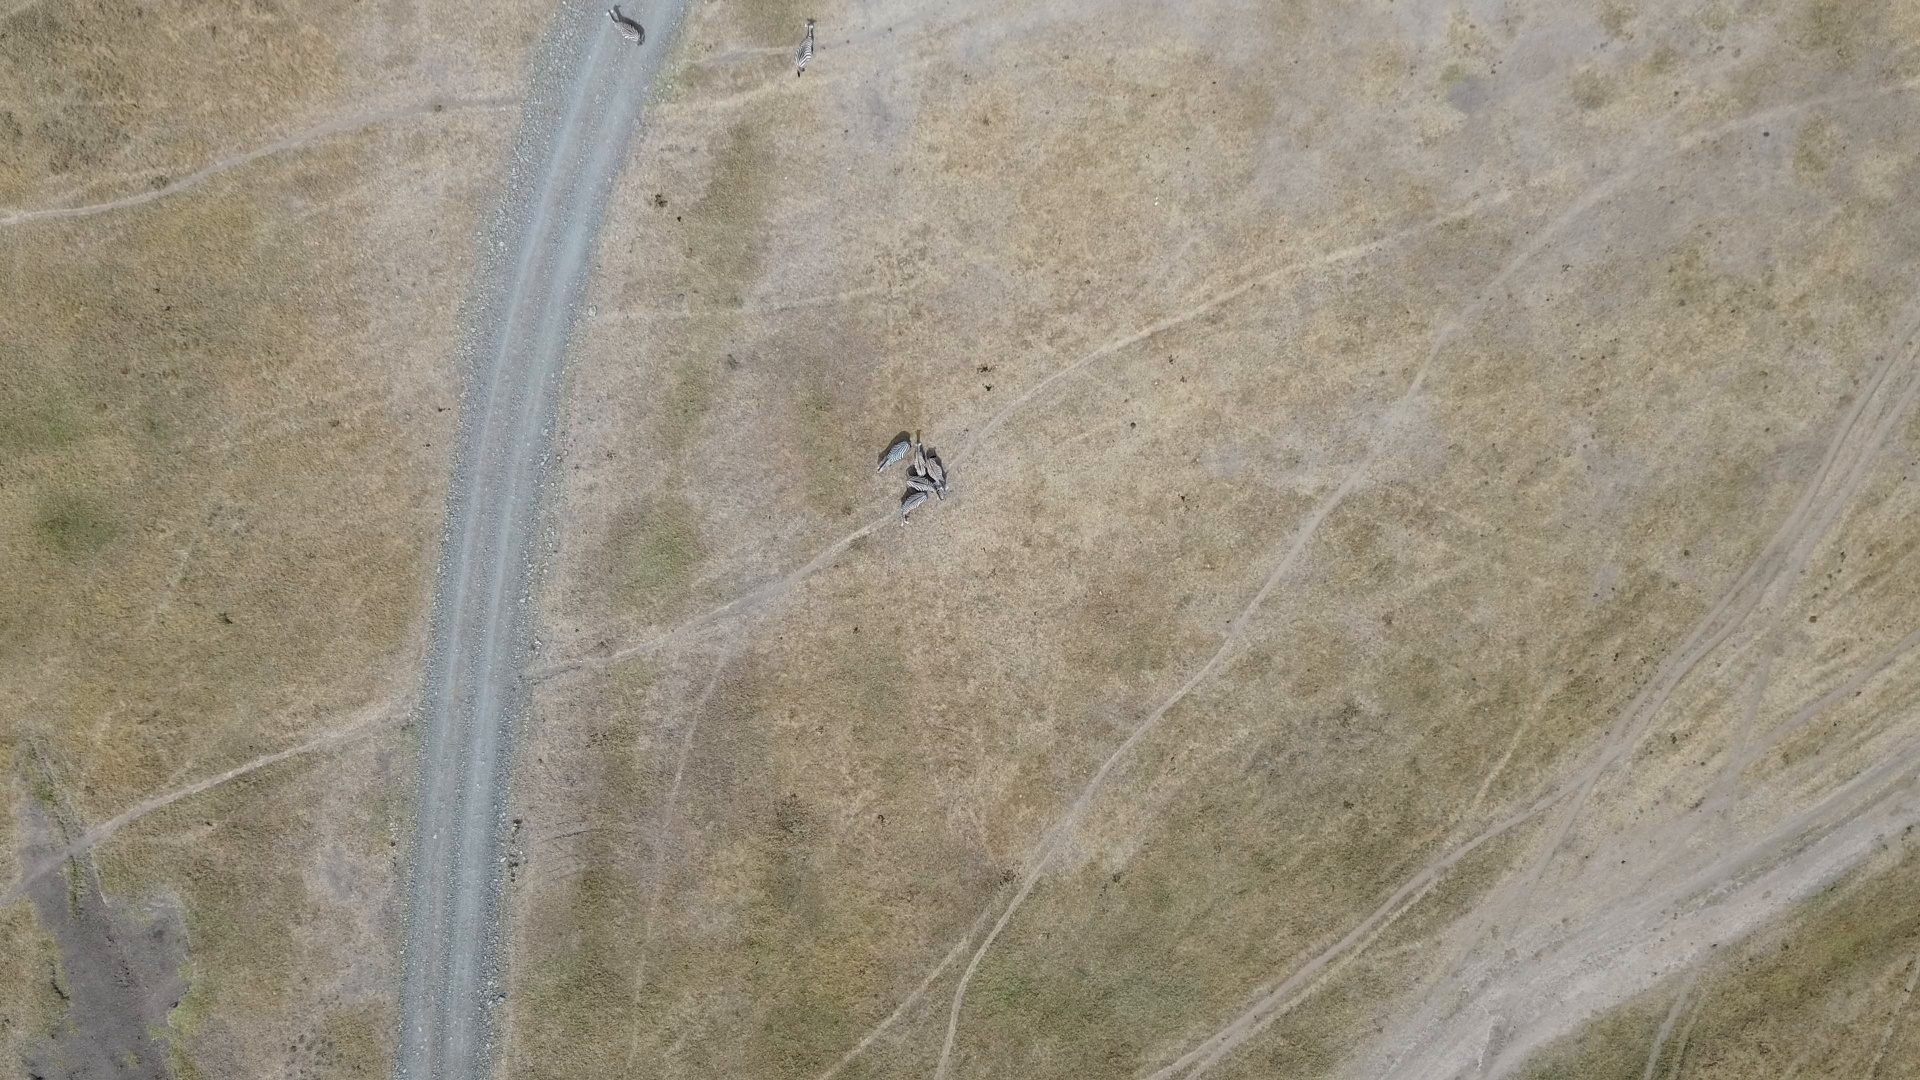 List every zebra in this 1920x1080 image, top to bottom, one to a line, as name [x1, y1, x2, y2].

zebra [603, 9, 645, 46]
zebra [793, 23, 815, 68]
zebra [876, 440, 910, 475]
zebra [911, 441, 927, 474]
zebra [928, 458, 949, 494]
zebra [906, 475, 947, 501]
zebra [896, 493, 929, 525]